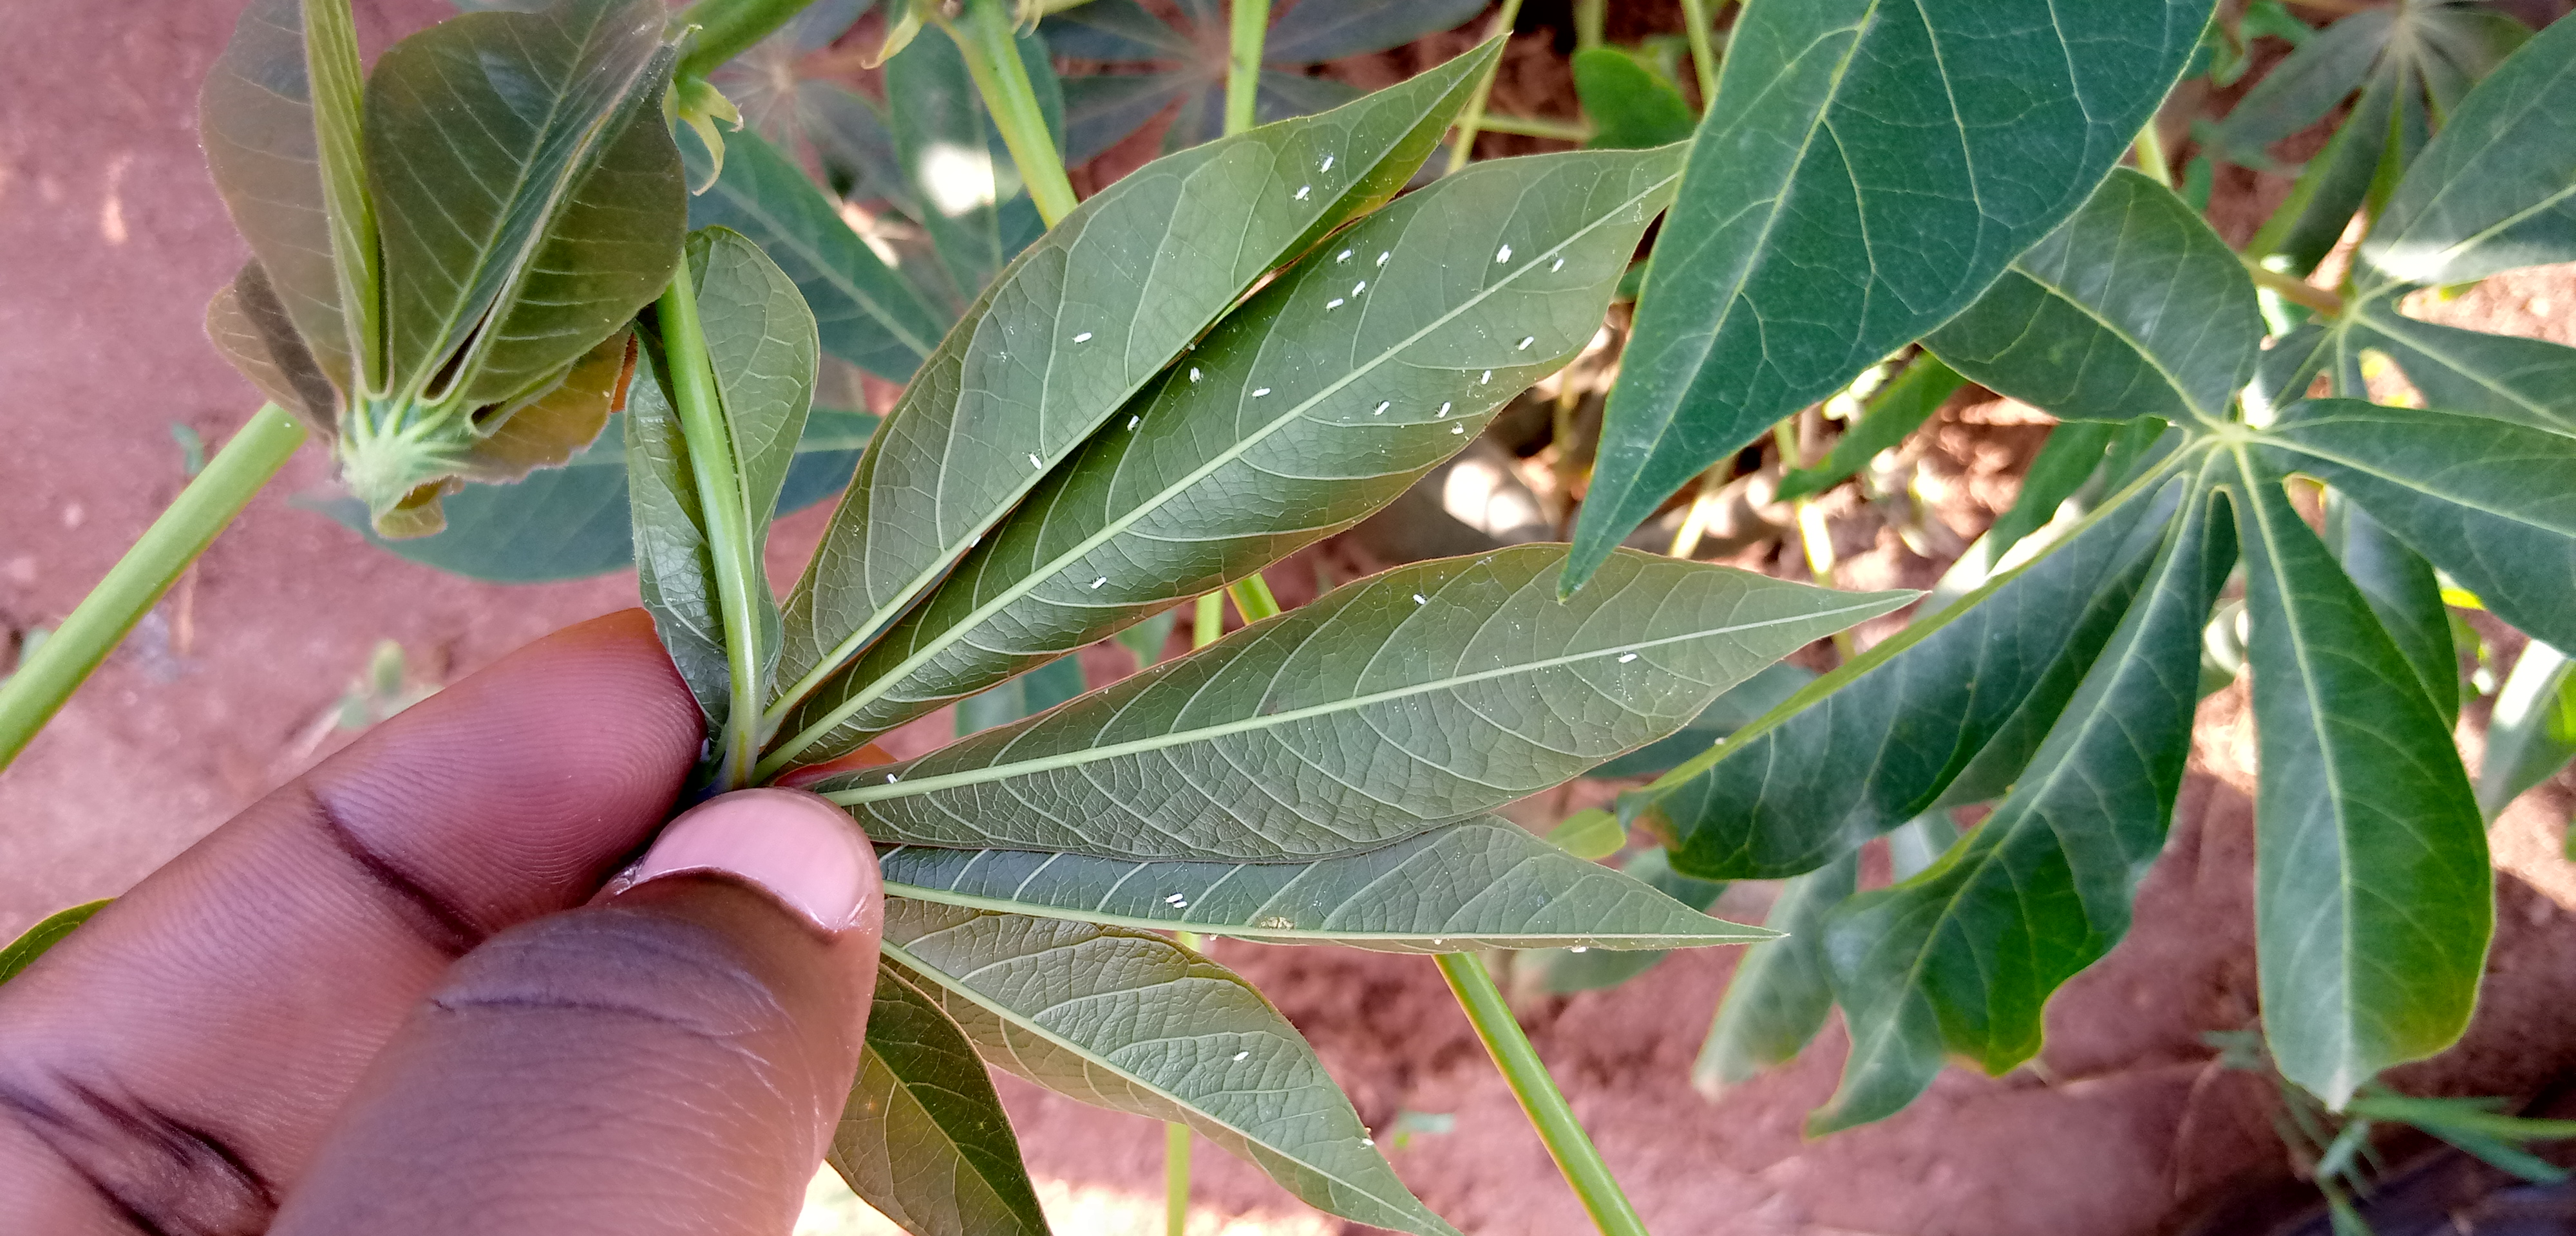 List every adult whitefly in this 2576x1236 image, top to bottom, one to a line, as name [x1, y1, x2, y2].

whitefly [1319, 154, 1334, 175]
whitefly [1294, 184, 1313, 203]
whitefly [1495, 243, 1508, 264]
whitefly [1334, 247, 1355, 265]
whitefly [1501, 247, 1512, 265]
whitefly [1374, 250, 1392, 269]
whitefly [1549, 256, 1567, 276]
whitefly [1349, 279, 1370, 301]
whitefly [1323, 297, 1346, 314]
whitefly [1071, 330, 1093, 344]
whitefly [1516, 333, 1537, 354]
whitefly [1186, 341, 1199, 354]
whitefly [1477, 364, 1493, 389]
whitefly [1193, 366, 1204, 382]
whitefly [1188, 367, 1195, 384]
whitefly [1248, 383, 1273, 402]
whitefly [1432, 397, 1452, 420]
whitefly [1372, 397, 1392, 418]
whitefly [1126, 413, 1142, 435]
whitefly [1447, 422, 1467, 438]
whitefly [1028, 452, 1044, 470]
whitefly [968, 534, 983, 549]
whitefly [1088, 575, 1112, 594]
whitefly [1410, 592, 1430, 607]
whitefly [1614, 650, 1638, 665]
whitefly [884, 771, 902, 786]
whitefly [1164, 892, 1185, 905]
whitefly [1172, 900, 1188, 910]
whitefly [1206, 933, 1223, 944]
whitefly [1432, 937, 1444, 946]
whitefly [1569, 942, 1587, 955]
whitefly [1227, 1046, 1253, 1065]
whitefly [1358, 1134, 1377, 1149]